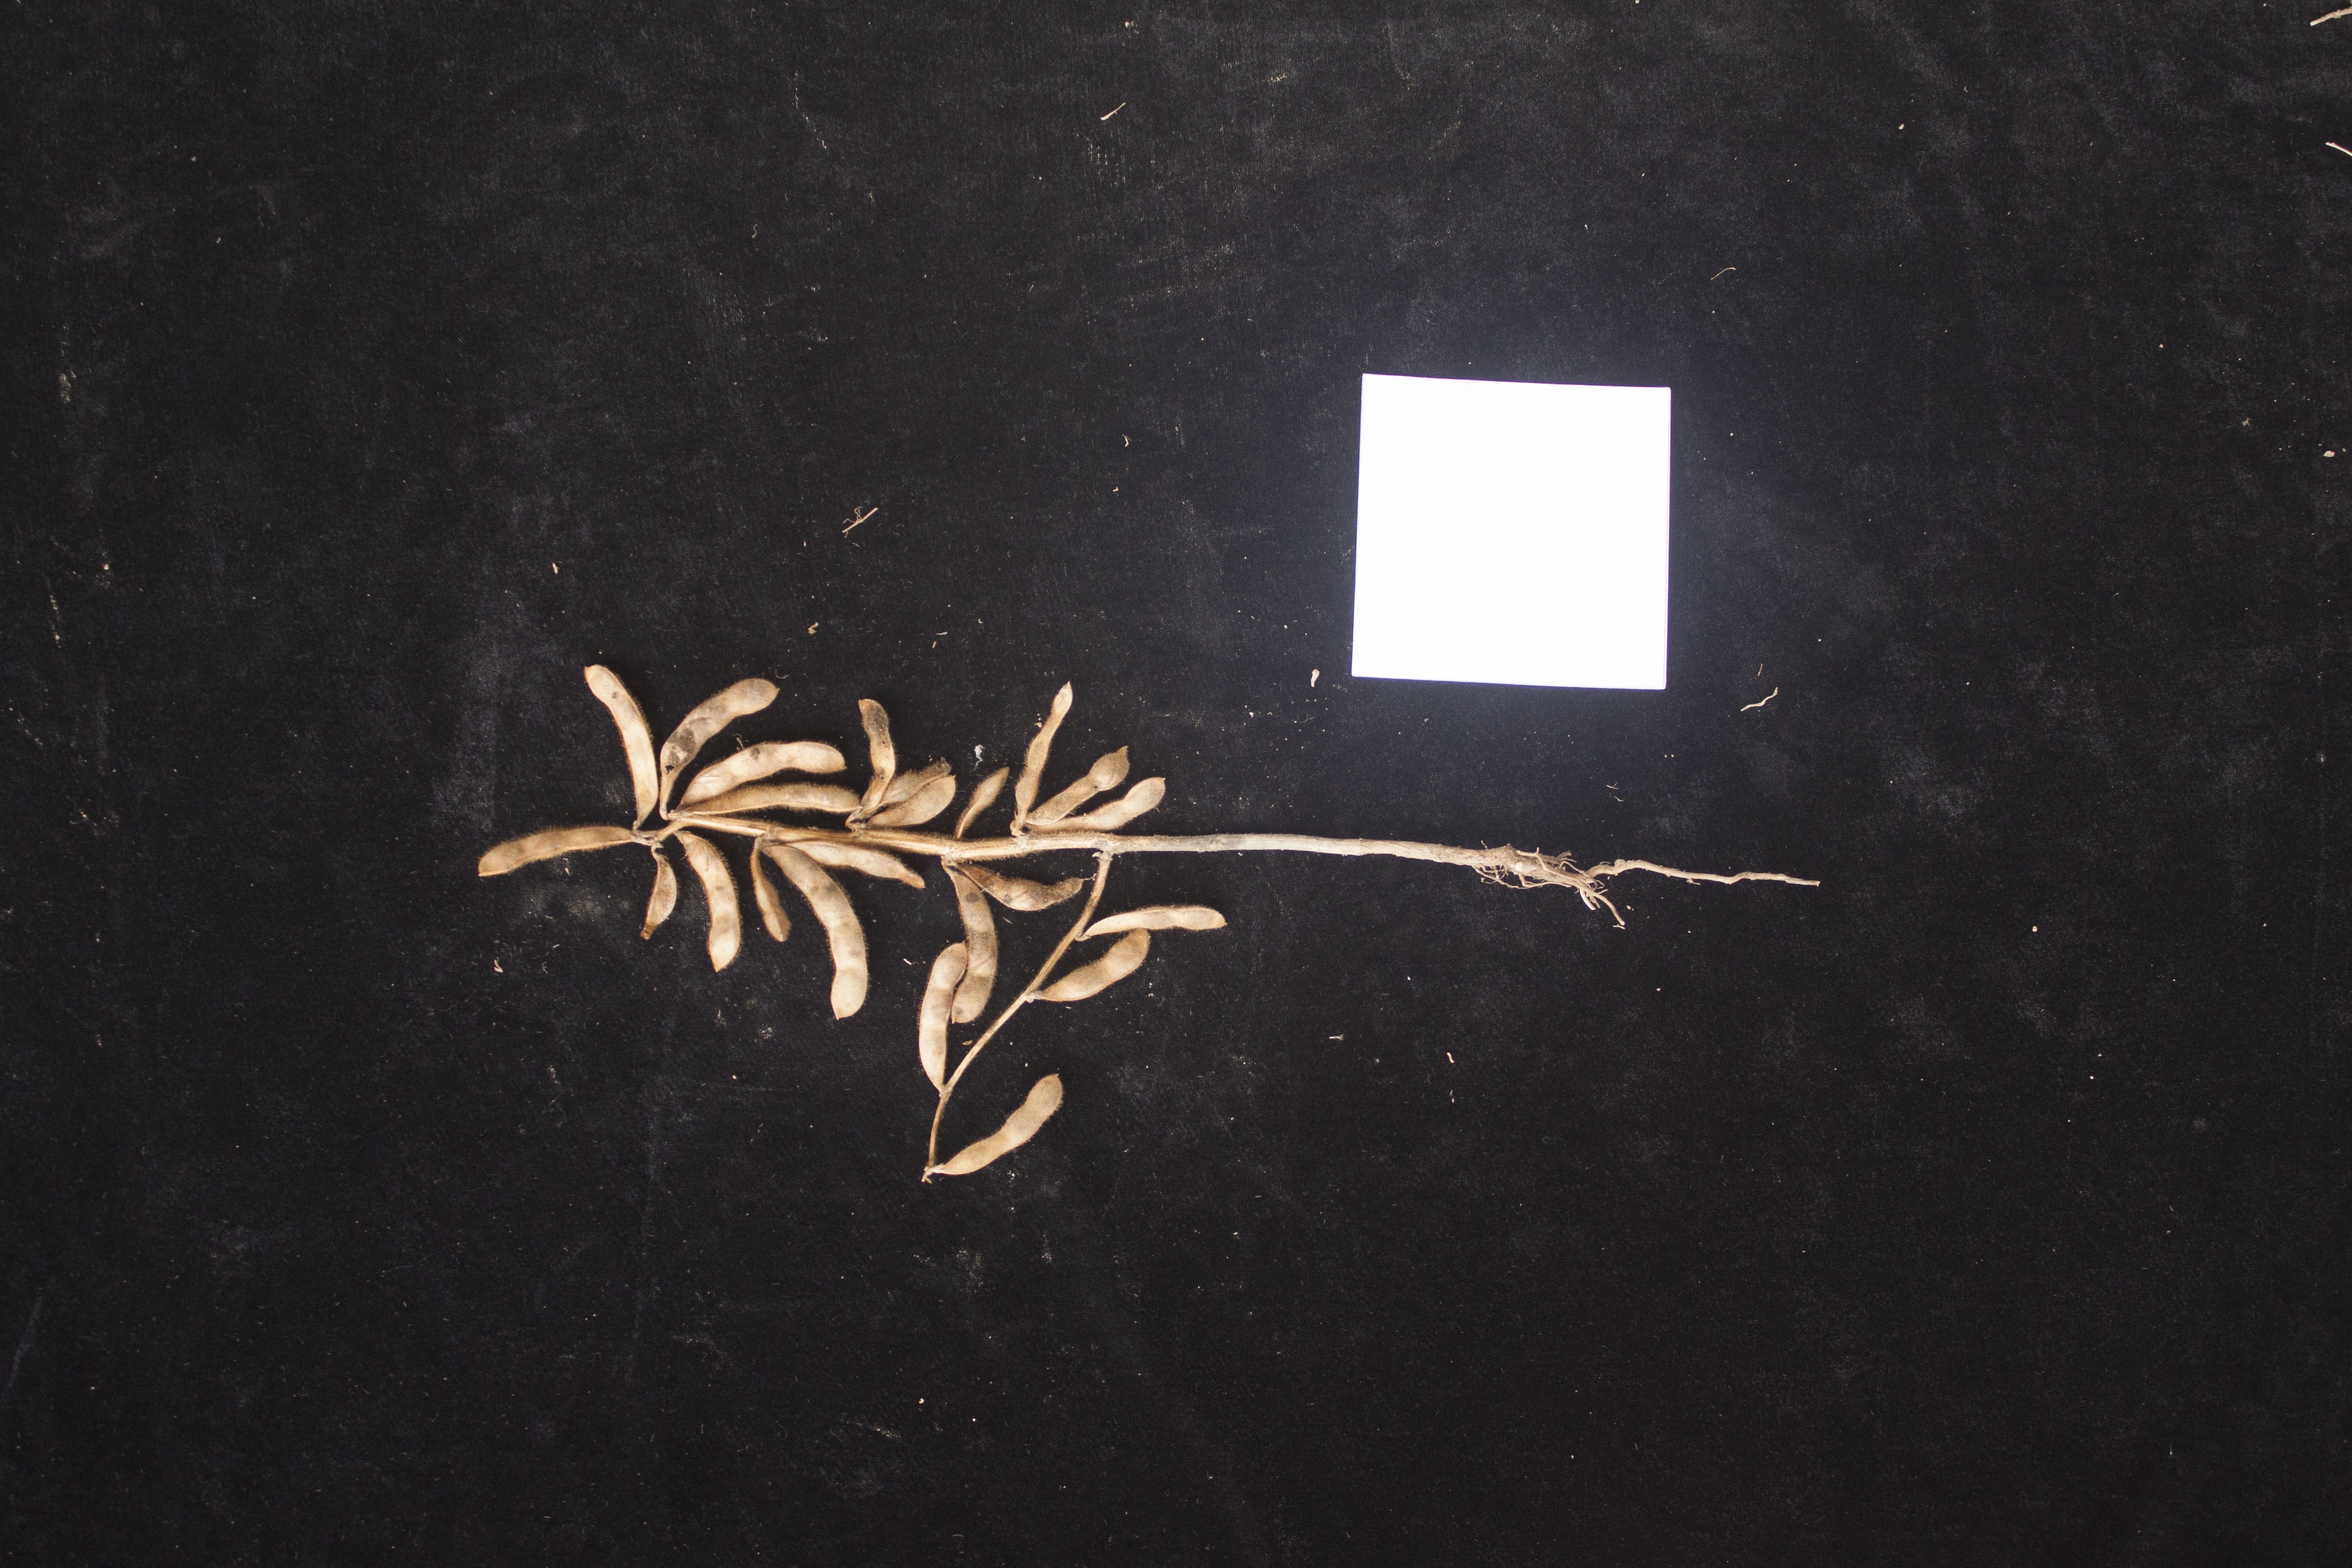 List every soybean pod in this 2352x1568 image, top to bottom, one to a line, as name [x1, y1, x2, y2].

soybean pod [584, 665, 658, 833]
soybean pod [660, 680, 780, 820]
soybean pod [1017, 686, 1072, 823]
soybean pod [850, 701, 896, 821]
soybean pod [677, 743, 846, 809]
soybean pod [1015, 748, 1127, 827]
soybean pod [875, 763, 949, 810]
soybean pod [955, 772, 1006, 839]
soybean pod [863, 778, 955, 829]
soybean pod [1033, 779, 1163, 836]
soybean pod [683, 785, 863, 816]
soybean pod [478, 827, 640, 878]
soybean pod [677, 835, 741, 973]
soybean pod [751, 839, 790, 943]
soybean pod [791, 843, 922, 890]
soybean pod [769, 847, 870, 1021]
soybean pod [644, 853, 678, 937]
soybean pod [958, 864, 1081, 911]
soybean pod [946, 866, 995, 1023]
soybean pod [1079, 907, 1227, 940]
soybean pod [1028, 932, 1147, 1002]
soybean pod [918, 943, 967, 1092]
soybean pod [929, 1075, 1063, 1176]